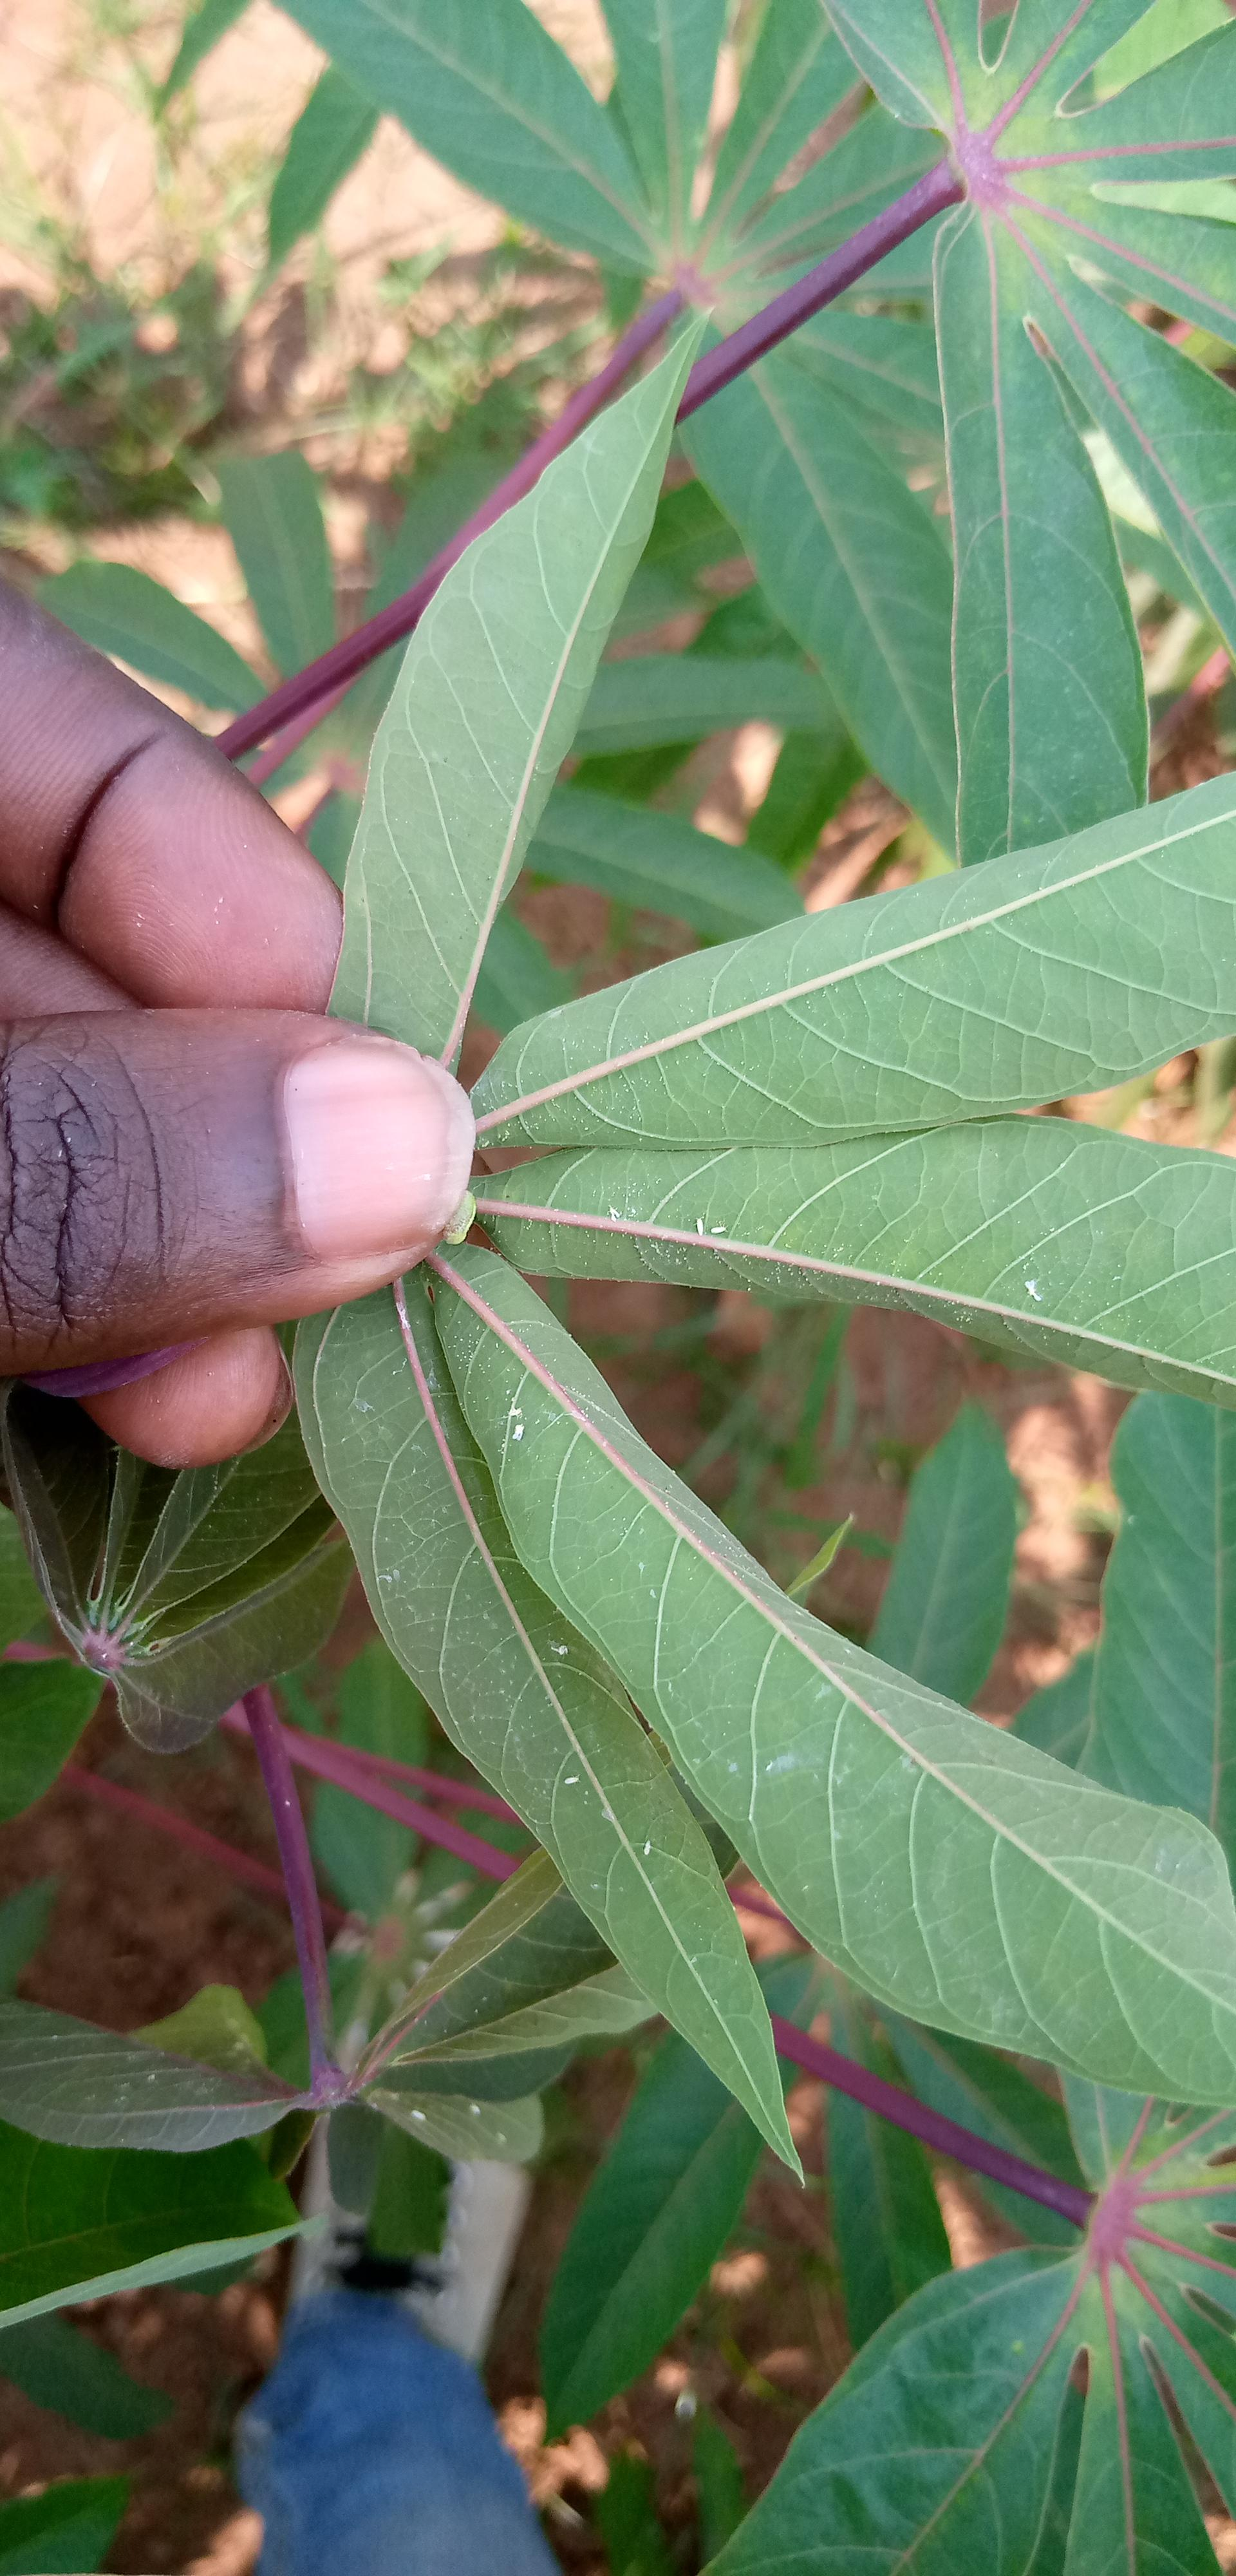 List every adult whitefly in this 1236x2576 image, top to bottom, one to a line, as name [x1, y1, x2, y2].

whitefly [688, 1209, 706, 1251]
whitefly [708, 1217, 730, 1242]
whitefly [498, 1398, 531, 1444]
whitefly [556, 1766, 586, 1794]
whitefly [634, 1835, 666, 1862]